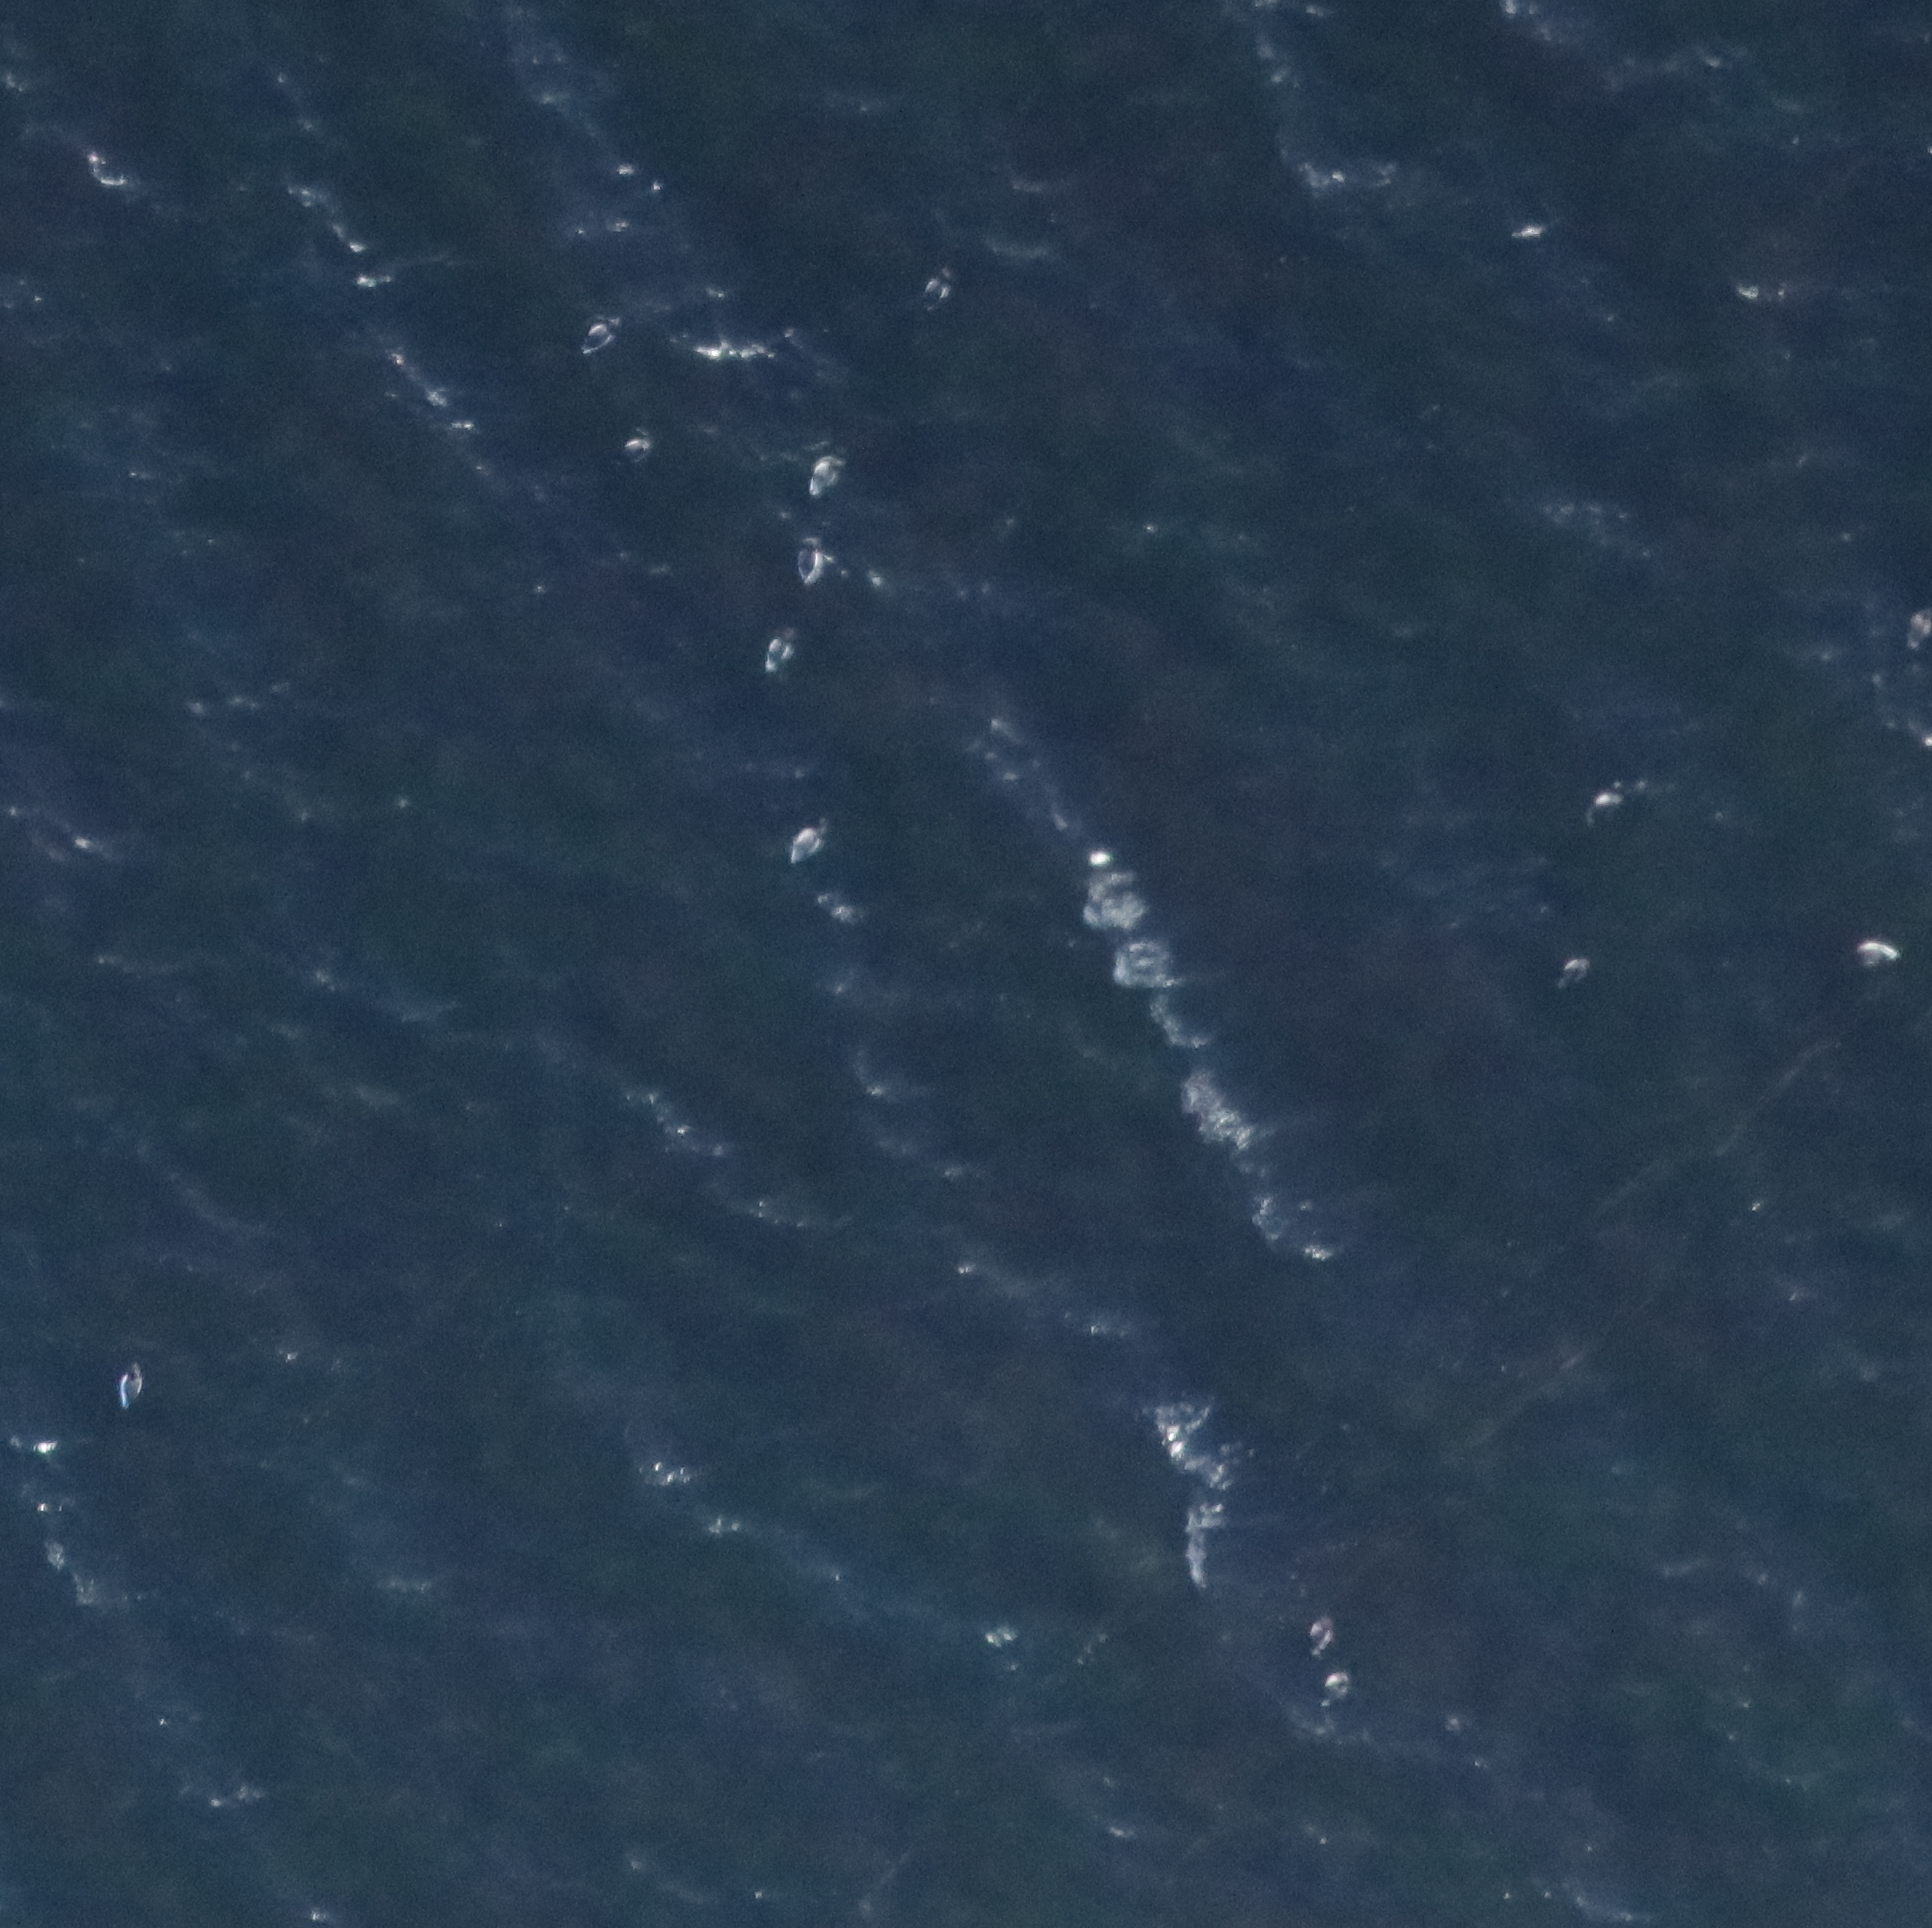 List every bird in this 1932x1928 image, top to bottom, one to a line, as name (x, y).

brant (934, 286)
brant (598, 336)
brant (631, 451)
brant (822, 475)
brant (810, 557)
brant (1921, 629)
brant (784, 648)
brant (804, 842)
brant (1874, 952)
brant (1571, 975)
brant (130, 1387)
brant (1321, 1632)
brant (1336, 1689)